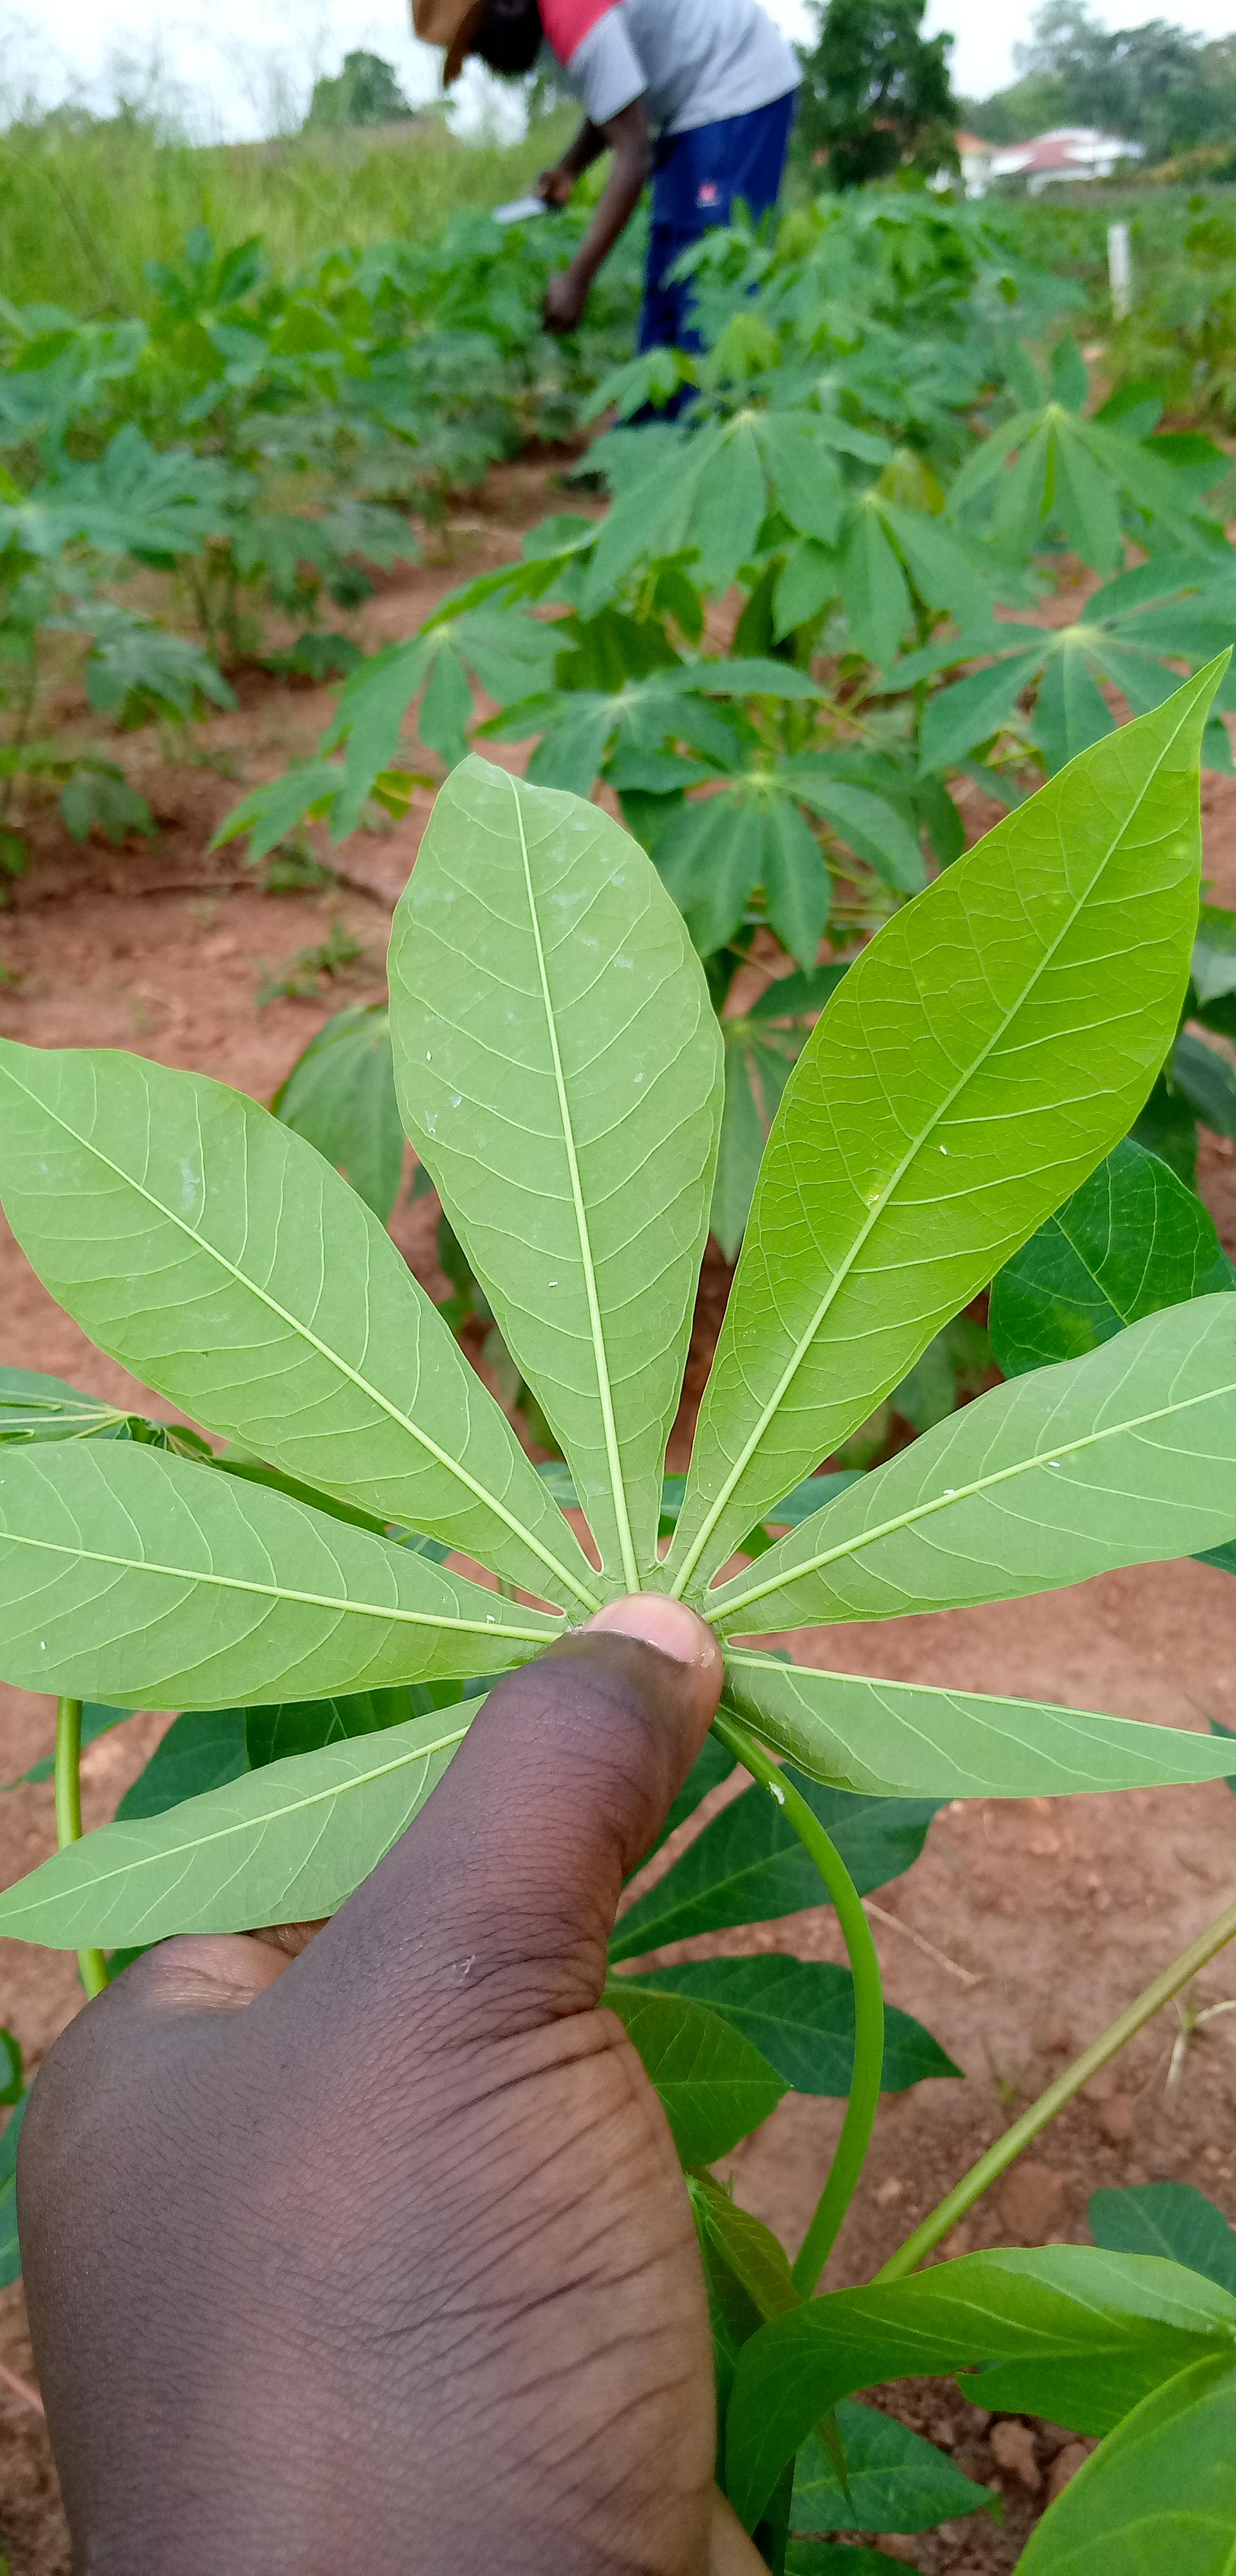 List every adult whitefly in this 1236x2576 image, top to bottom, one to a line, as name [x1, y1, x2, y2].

whitefly [424, 1053, 434, 1062]
whitefly [939, 1143, 950, 1157]
whitefly [869, 1194, 881, 1204]
whitefly [550, 1280, 559, 1289]
whitefly [1047, 1458, 1064, 1470]
whitefly [944, 1489, 960, 1495]
whitefly [485, 1615, 496, 1624]
whitefly [37, 1640, 50, 1650]
whitefly [768, 1783, 785, 1812]